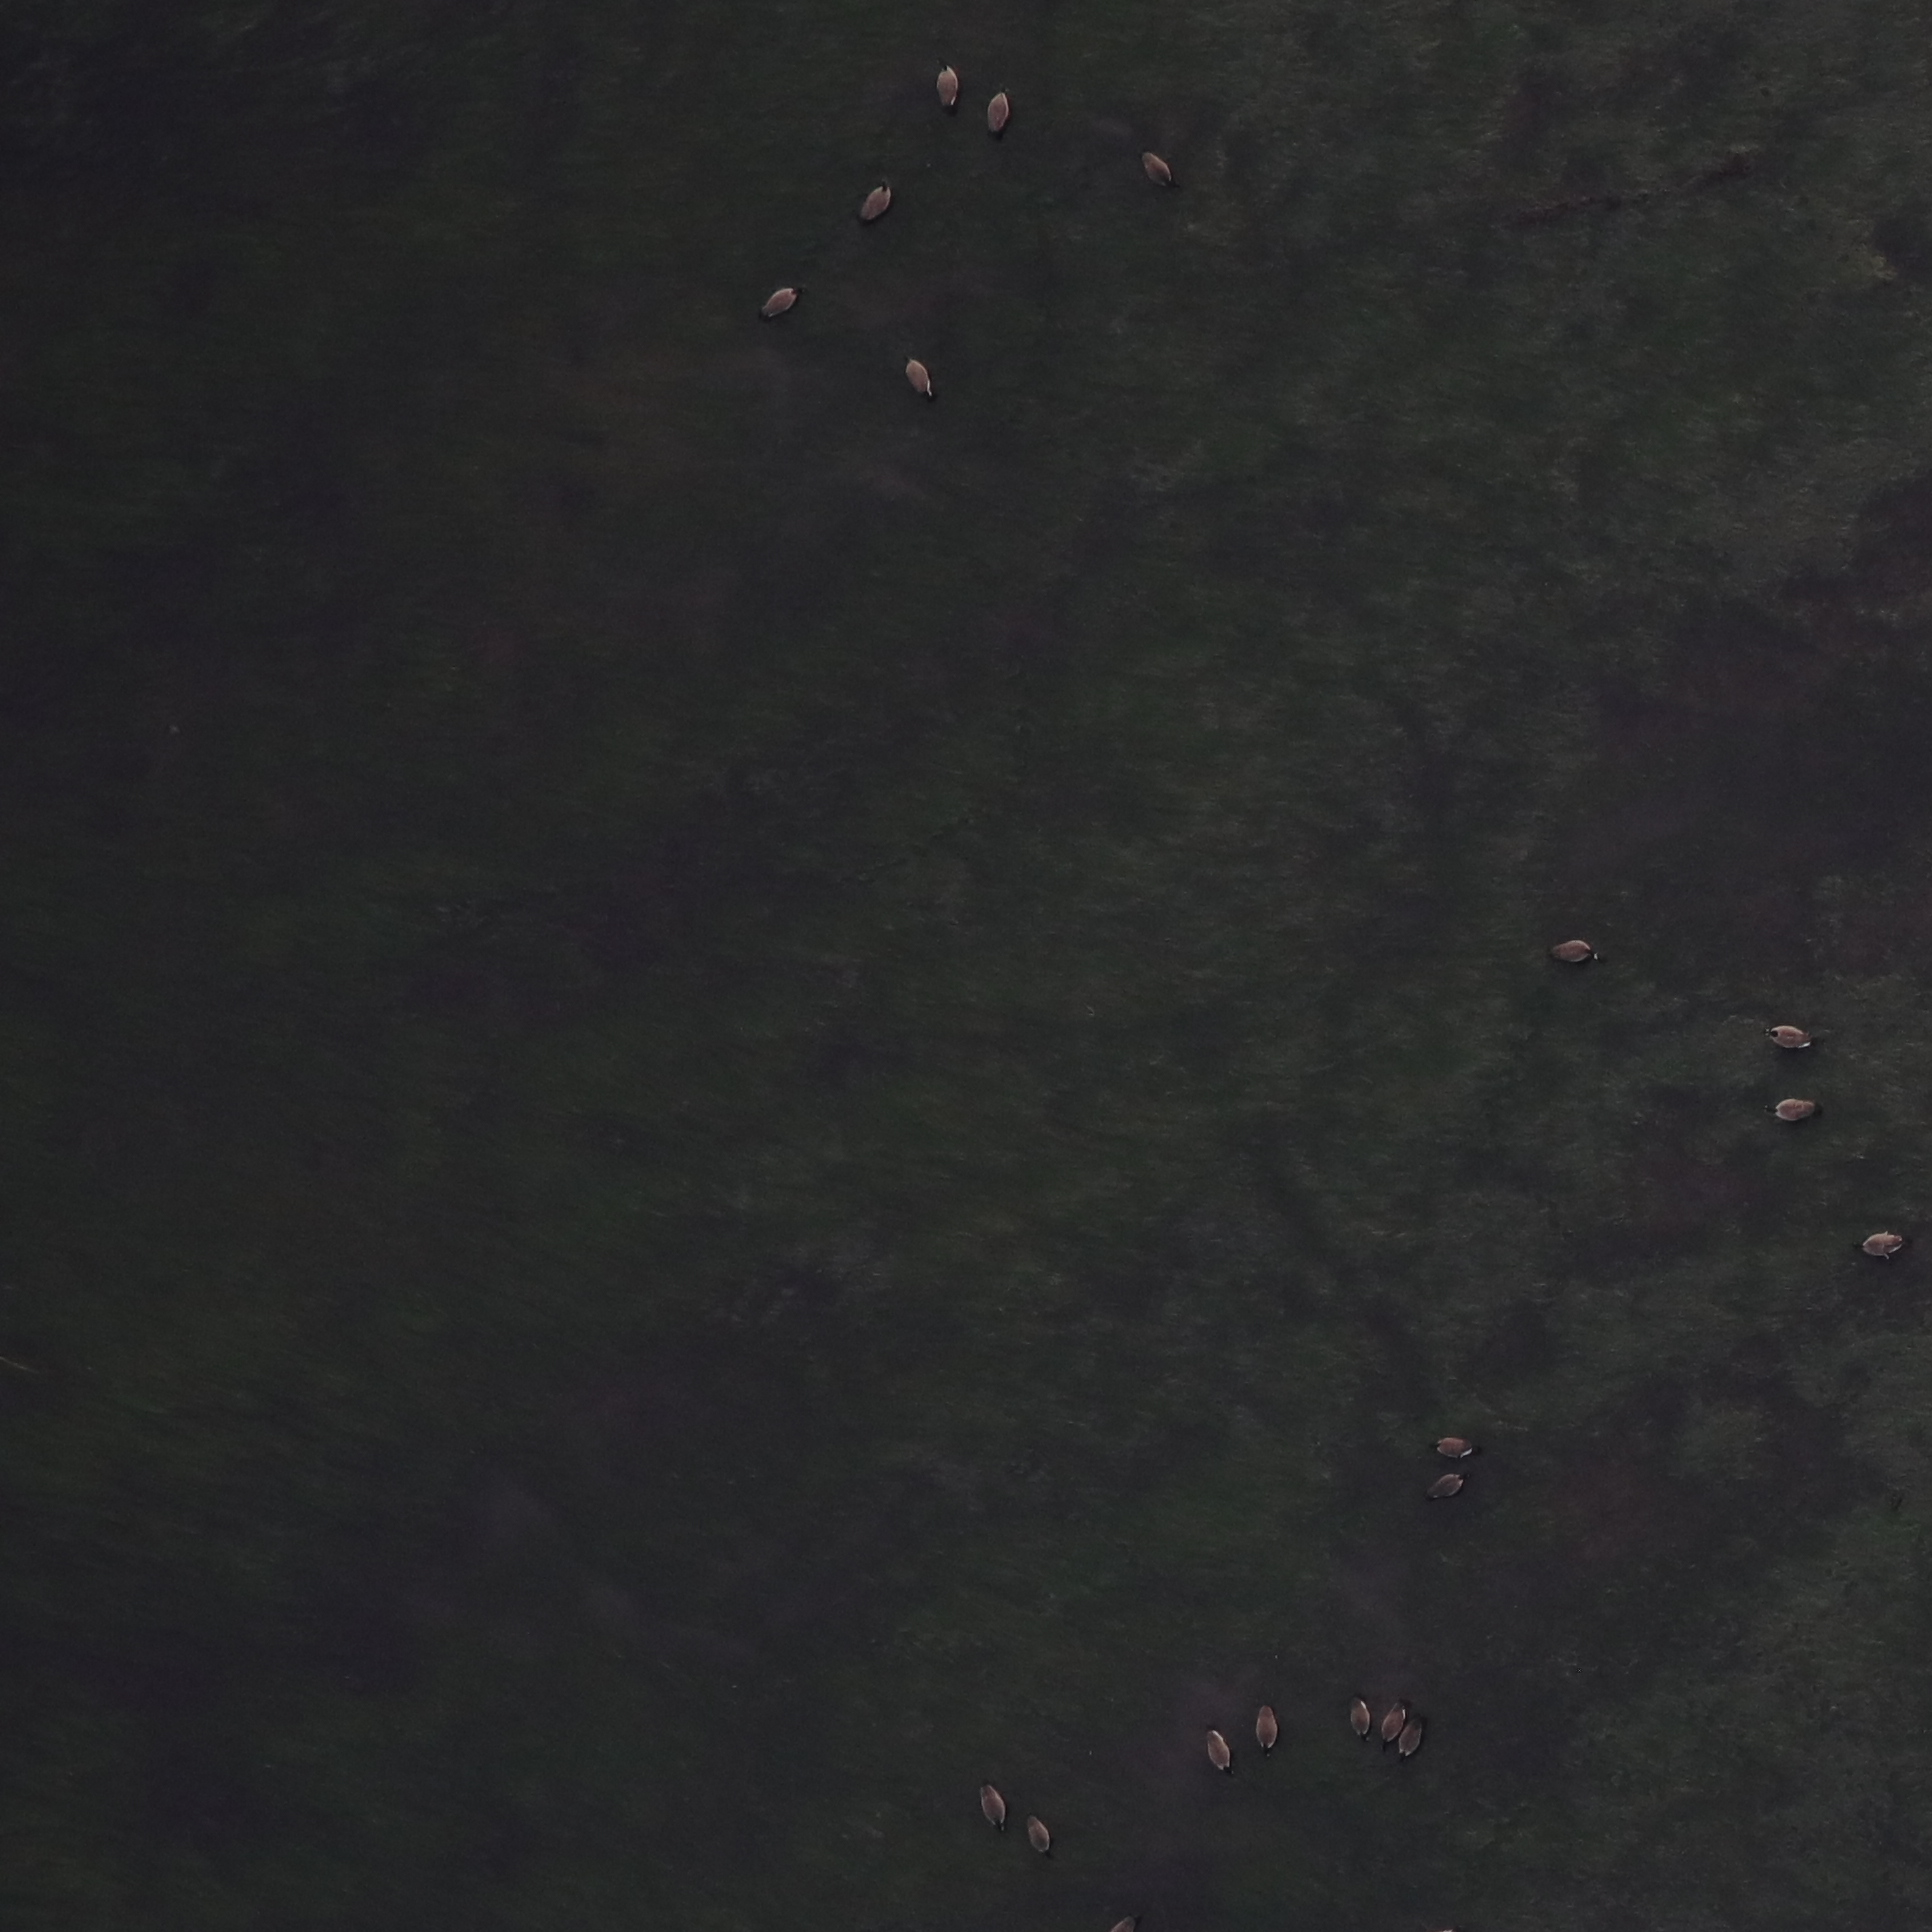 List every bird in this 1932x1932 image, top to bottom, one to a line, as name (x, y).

Canada goose (949, 79)
Canada goose (997, 112)
Canada goose (1157, 170)
Canada goose (876, 204)
Canada goose (782, 304)
Canada goose (920, 378)
Canada goose (1571, 954)
Canada goose (1791, 1037)
Canada goose (1792, 1111)
Canada goose (1882, 1243)
Canada goose (1451, 1447)
Canada goose (1449, 1487)
Canada goose (1363, 1716)
Canada goose (1265, 1724)
Canada goose (1391, 1724)
Canada goose (1411, 1738)
Canada goose (1218, 1749)
Canada goose (991, 1804)
Canada goose (1038, 1834)